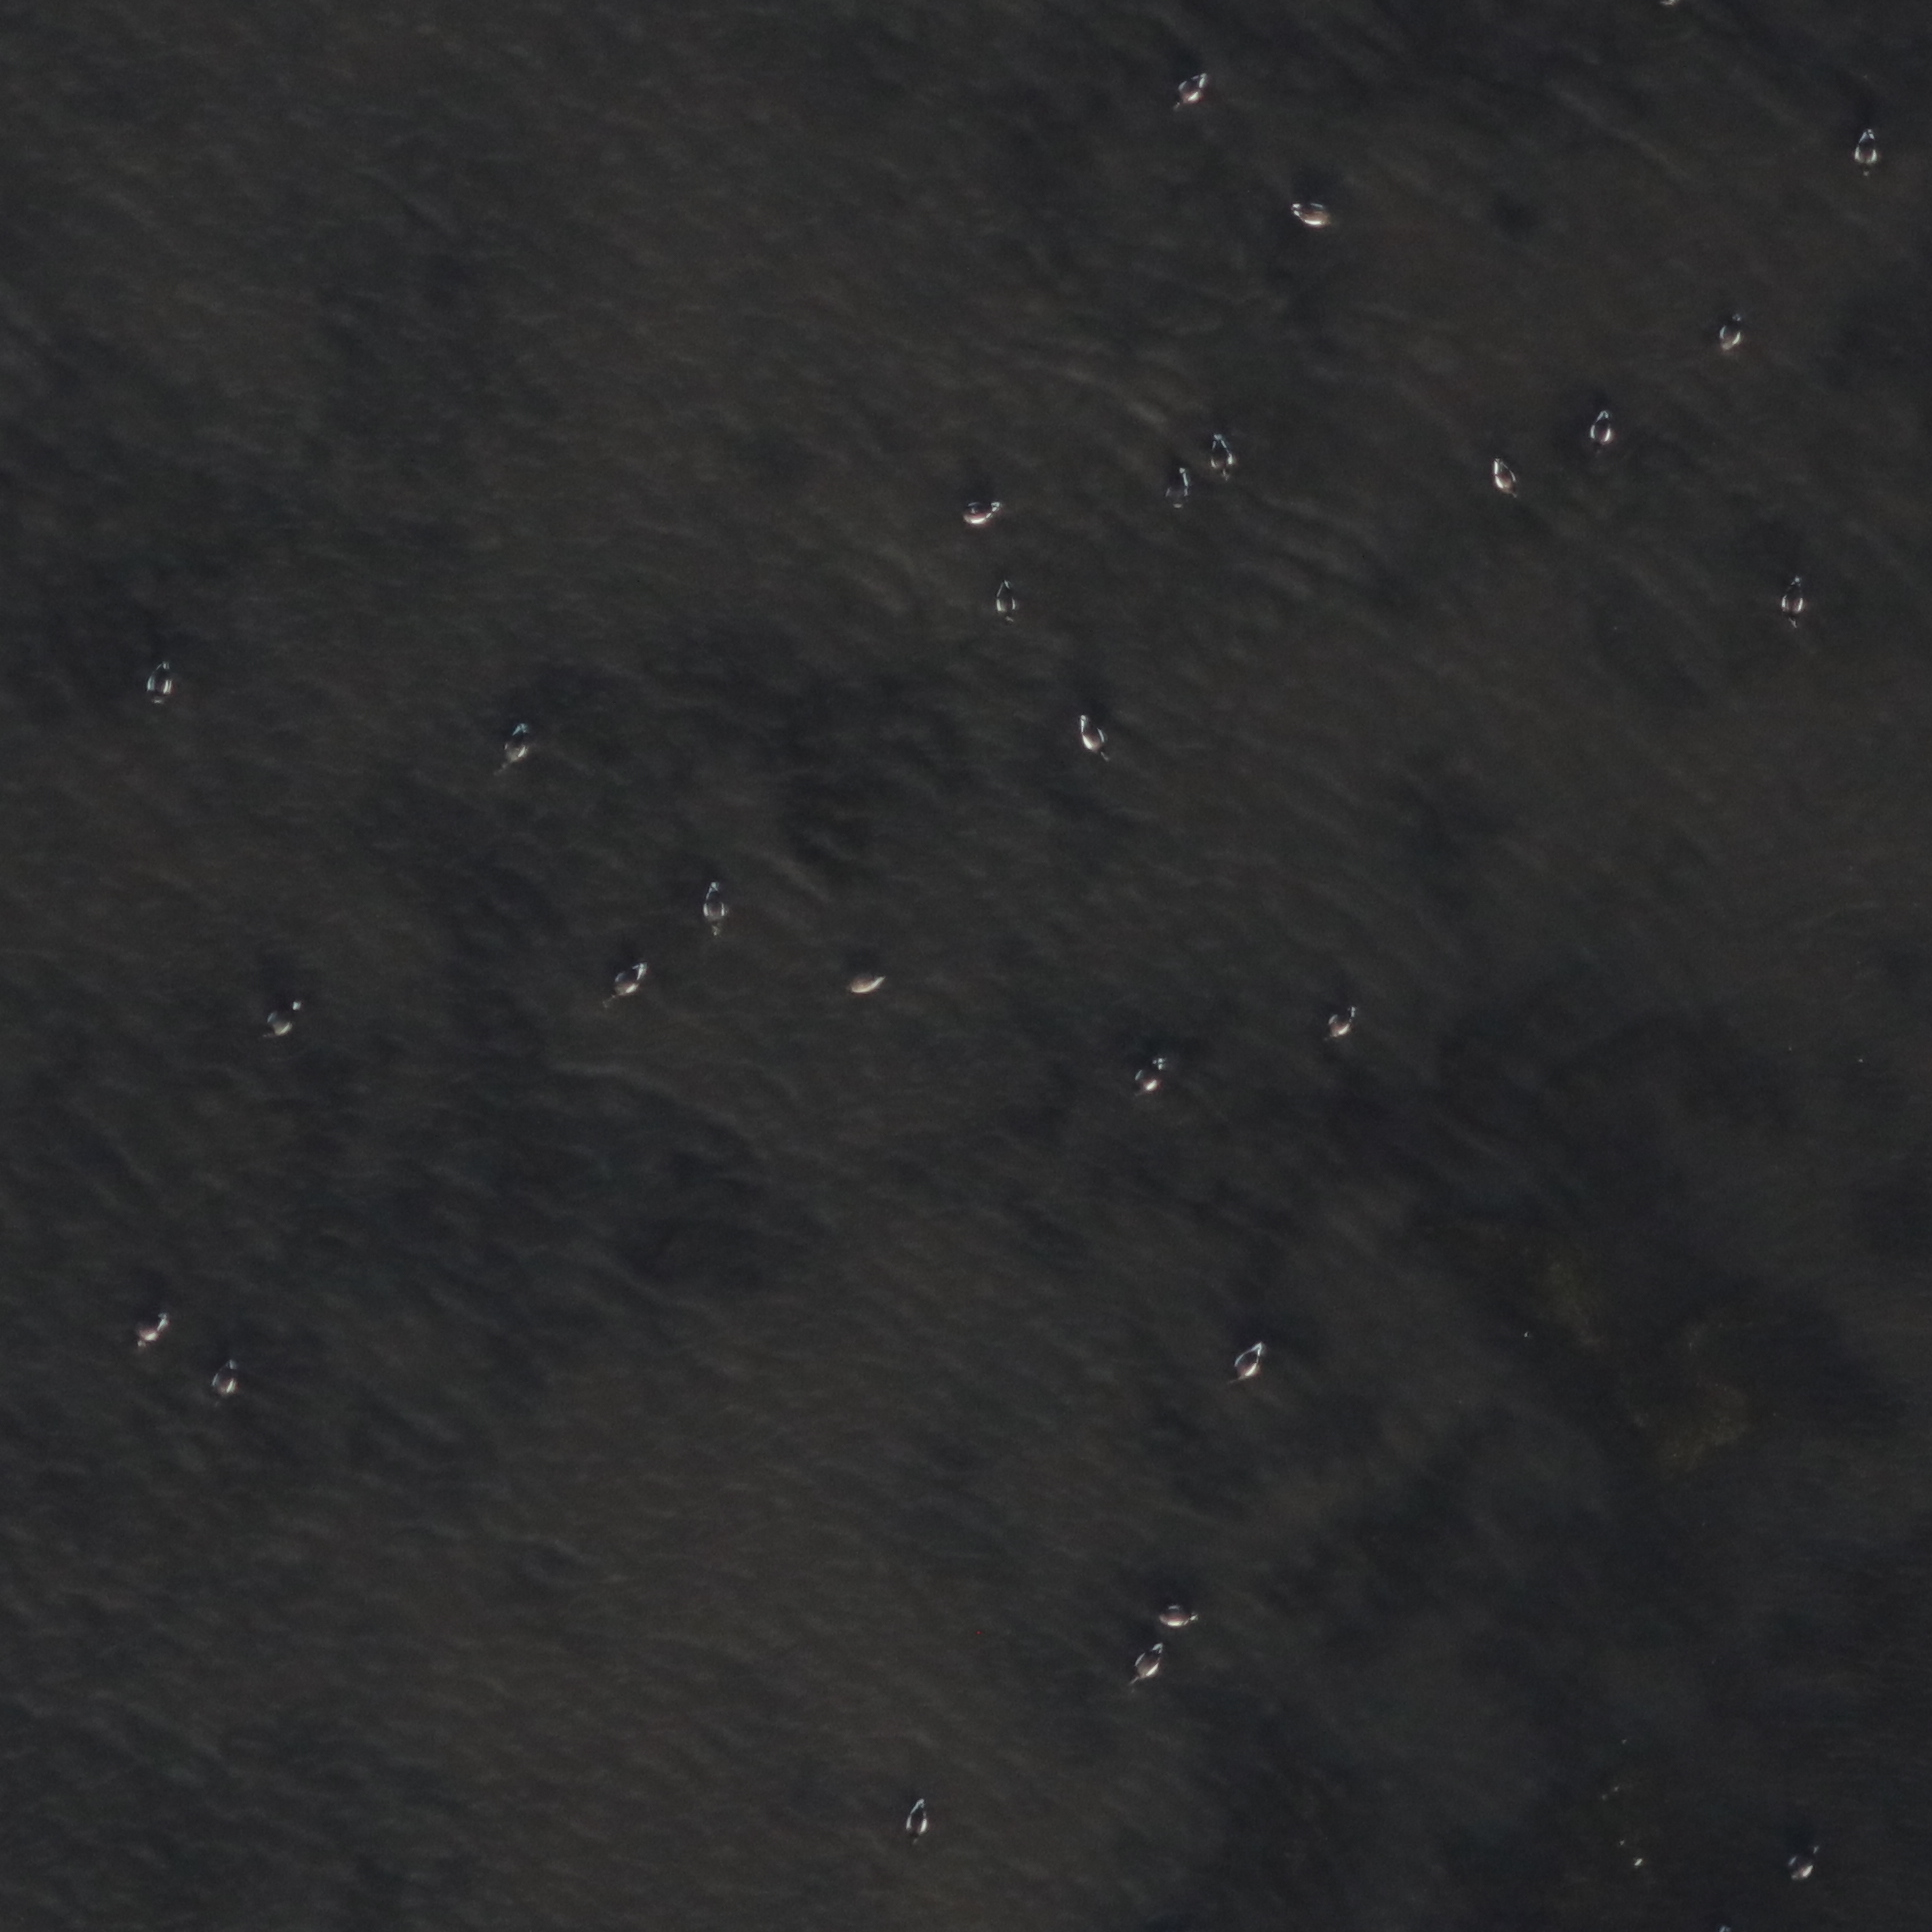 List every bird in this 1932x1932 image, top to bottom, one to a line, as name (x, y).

brant (1189, 89)
brant (1864, 152)
brant (1313, 213)
brant (1731, 334)
brant (1600, 432)
brant (1224, 451)
brant (1506, 477)
brant (1181, 479)
brant (982, 511)
brant (999, 601)
brant (1793, 605)
brant (160, 682)
brant (1093, 736)
brant (518, 743)
brant (716, 907)
brant (628, 982)
brant (875, 987)
brant (282, 1020)
brant (1339, 1023)
brant (1149, 1077)
brant (165, 1331)
brant (1247, 1364)
brant (225, 1381)
brant (1177, 1614)
brant (1148, 1664)
brant (917, 1821)
brant (1801, 1864)